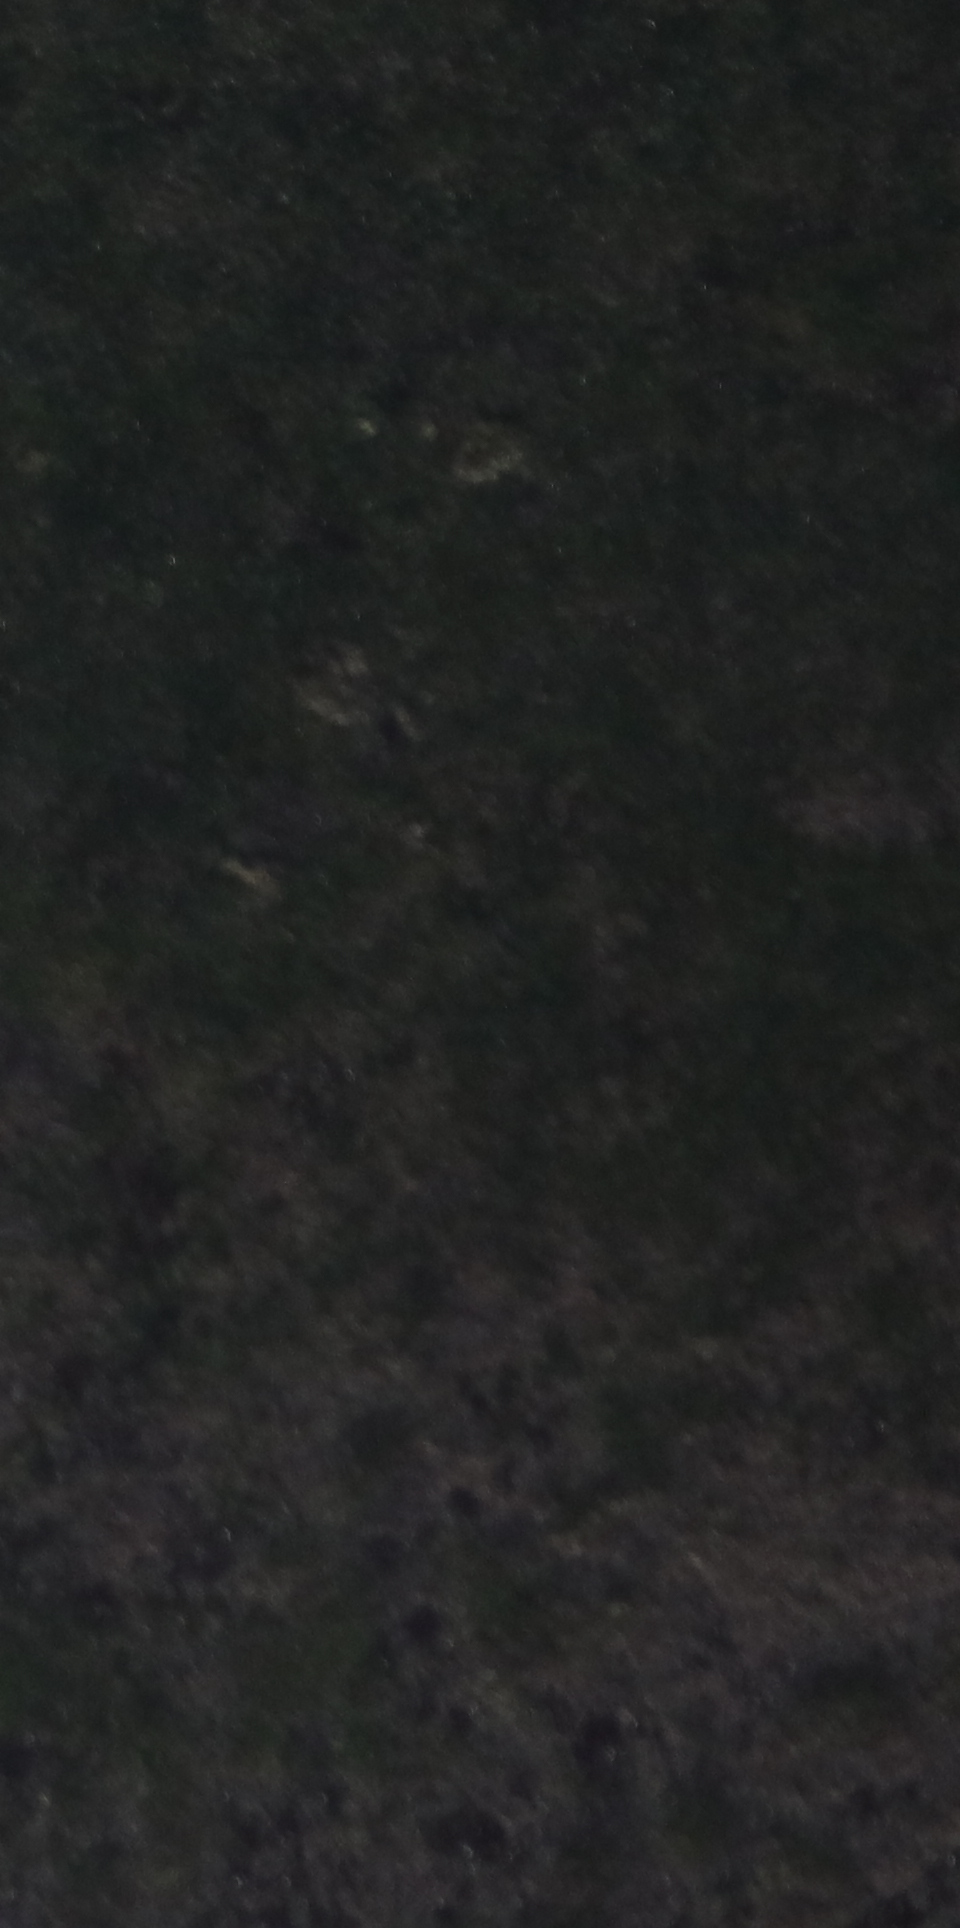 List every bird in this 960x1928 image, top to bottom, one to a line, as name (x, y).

None